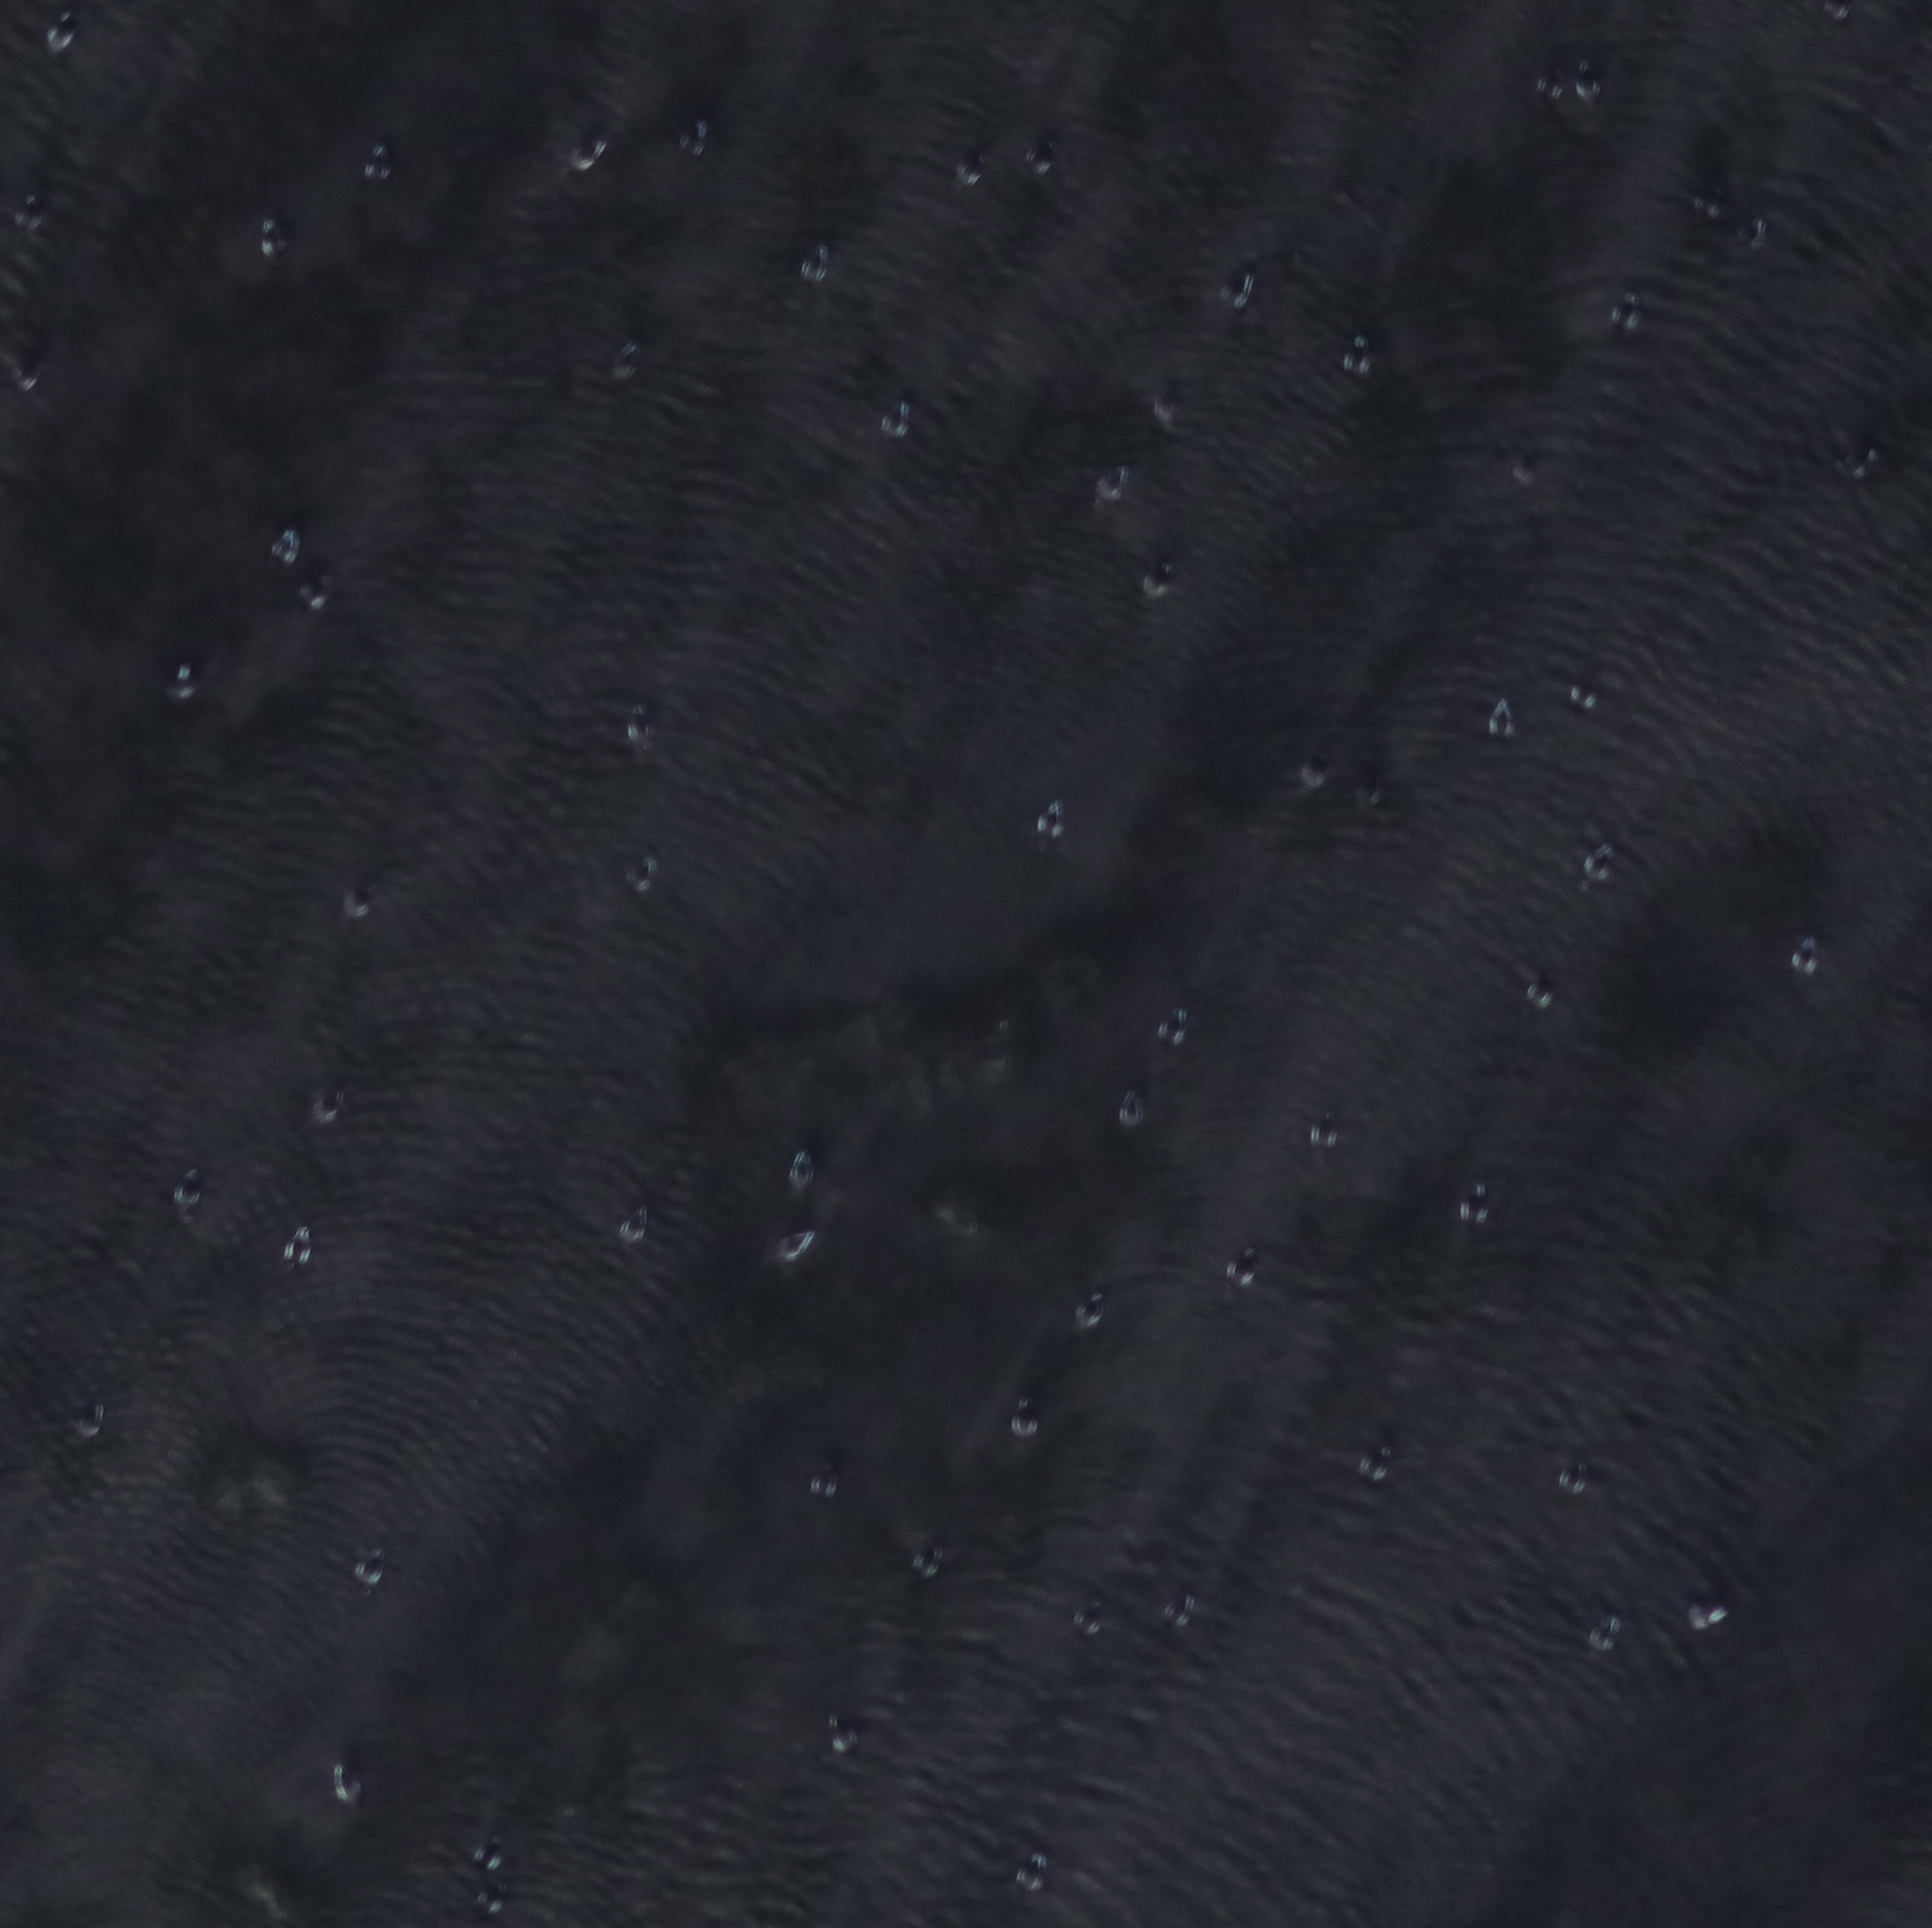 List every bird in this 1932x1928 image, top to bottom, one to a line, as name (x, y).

brant (1830, 5)
brant (60, 36)
brant (1545, 82)
brant (1586, 84)
brant (700, 138)
brant (595, 157)
brant (1051, 162)
brant (370, 172)
brant (967, 172)
brant (1713, 208)
brant (38, 210)
brant (1755, 233)
brant (268, 234)
brant (817, 275)
brant (1221, 298)
brant (1625, 304)
brant (1362, 367)
brant (22, 377)
brant (1166, 401)
brant (899, 416)
brant (1865, 464)
brant (1106, 488)
brant (293, 548)
brant (1152, 577)
brant (310, 594)
brant (185, 679)
brant (1586, 695)
brant (1501, 723)
brant (638, 732)
brant (1312, 764)
brant (1054, 826)
brant (1601, 870)
brant (645, 873)
brant (363, 907)
brant (1808, 957)
brant (1542, 997)
brant (1173, 1029)
brant (1136, 1091)
brant (342, 1102)
brant (1325, 1136)
brant (800, 1169)
brant (189, 1183)
brant (1479, 1201)
brant (637, 1226)
brant (798, 1245)
brant (300, 1250)
brant (1243, 1271)
brant (1092, 1319)
brant (1029, 1423)
brant (90, 1427)
brant (1375, 1468)
brant (824, 1478)
brant (1576, 1479)
brant (370, 1566)
brant (931, 1576)
brant (1703, 1616)
brant (1181, 1618)
brant (1088, 1627)
brant (1608, 1639)
brant (841, 1733)
brant (353, 1791)
brant (487, 1855)
brant (1030, 1879)
brant (491, 1904)